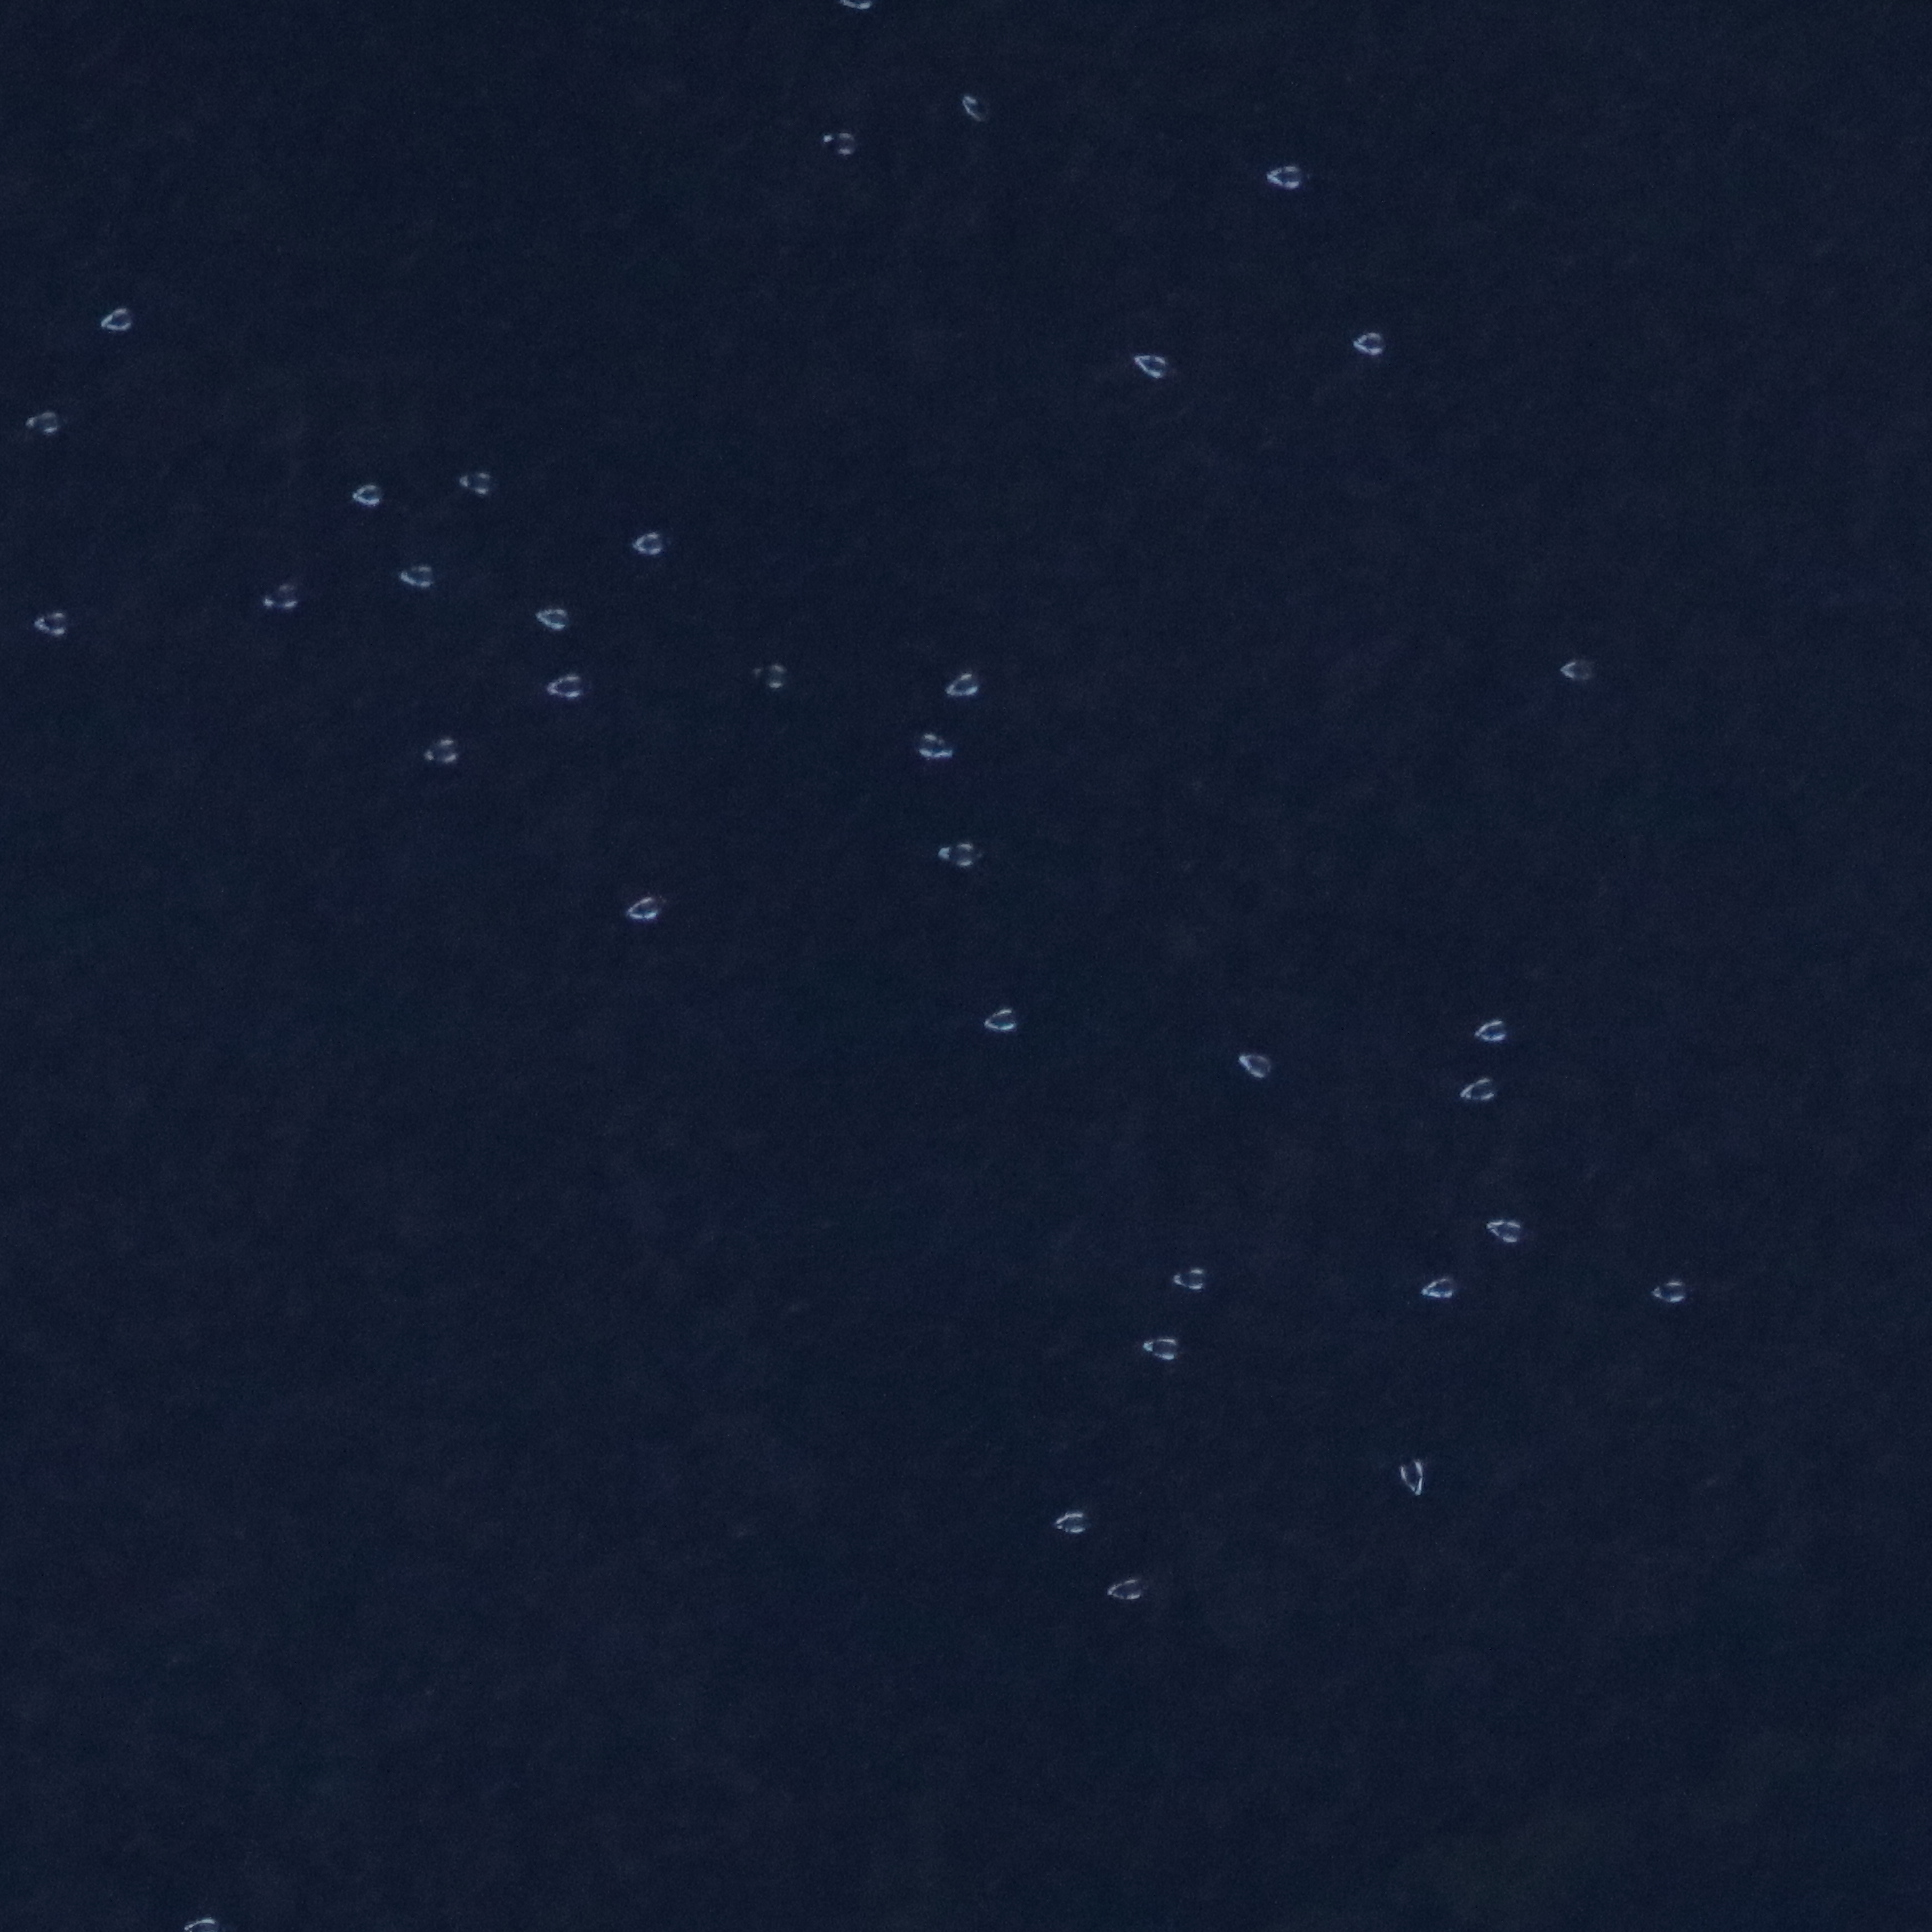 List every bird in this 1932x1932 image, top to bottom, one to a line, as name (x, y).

brant (978, 108)
brant (845, 140)
brant (1289, 177)
brant (116, 319)
brant (1368, 342)
brant (1151, 362)
brant (43, 422)
brant (477, 485)
brant (368, 494)
brant (648, 543)
brant (418, 577)
brant (281, 599)
brant (555, 617)
brant (55, 623)
brant (1580, 669)
brant (770, 674)
brant (965, 686)
brant (569, 688)
brant (932, 747)
brant (444, 753)
brant (961, 855)
brant (645, 909)
brant (1006, 1016)
brant (1491, 1030)
brant (1259, 1064)
brant (1479, 1088)
brant (1507, 1226)
brant (1193, 1278)
brant (1672, 1289)
brant (1444, 1290)
brant (1163, 1347)
brant (1412, 1473)
brant (1079, 1523)
brant (1127, 1588)
brant (205, 1928)